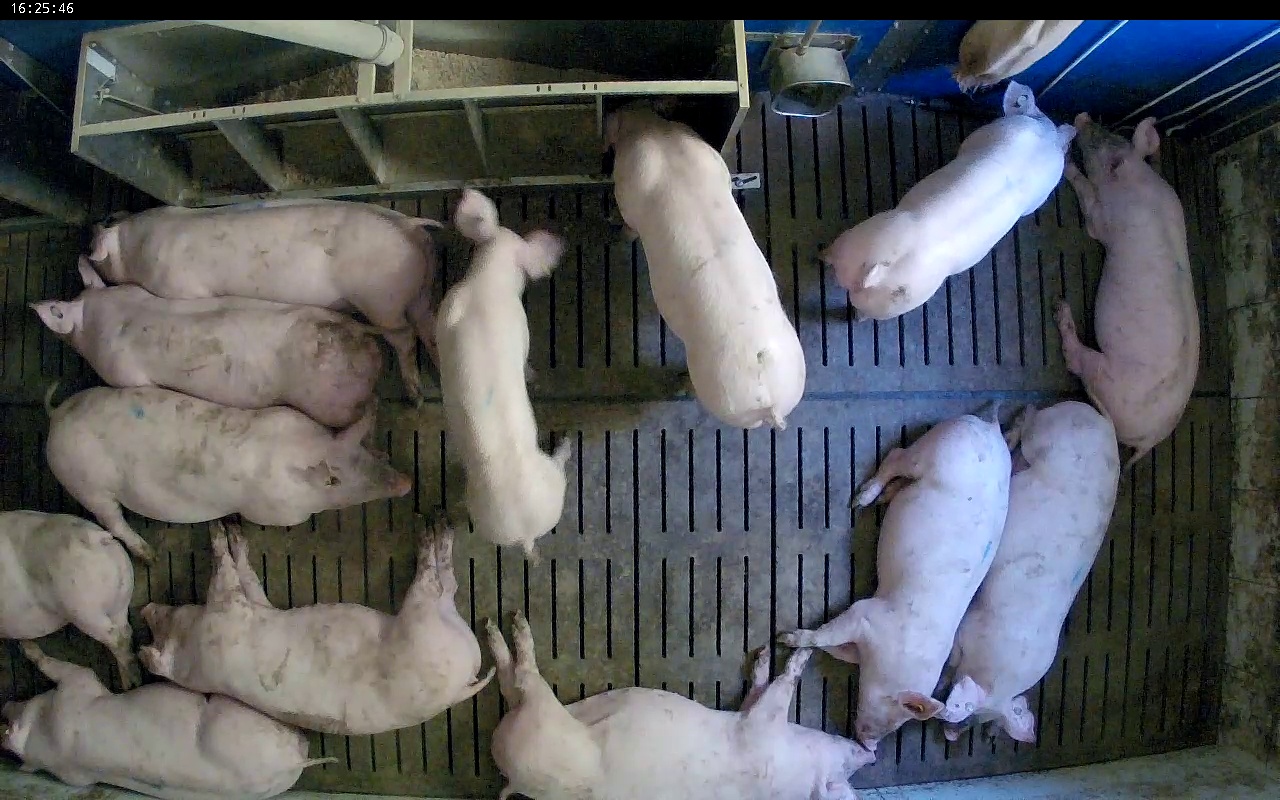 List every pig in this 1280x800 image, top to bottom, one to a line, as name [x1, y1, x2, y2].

pig [818, 79, 1075, 324]
pig [608, 103, 810, 431]
pig [1066, 108, 1203, 472]
pig [434, 186, 576, 566]
pig [86, 201, 445, 407]
pig [23, 258, 409, 457]
pig [43, 377, 411, 567]
pig [940, 386, 1124, 745]
pig [775, 400, 1009, 750]
pig [2, 510, 144, 690]
pig [139, 521, 499, 737]
pig [479, 609, 879, 799]
pig [4, 638, 340, 796]